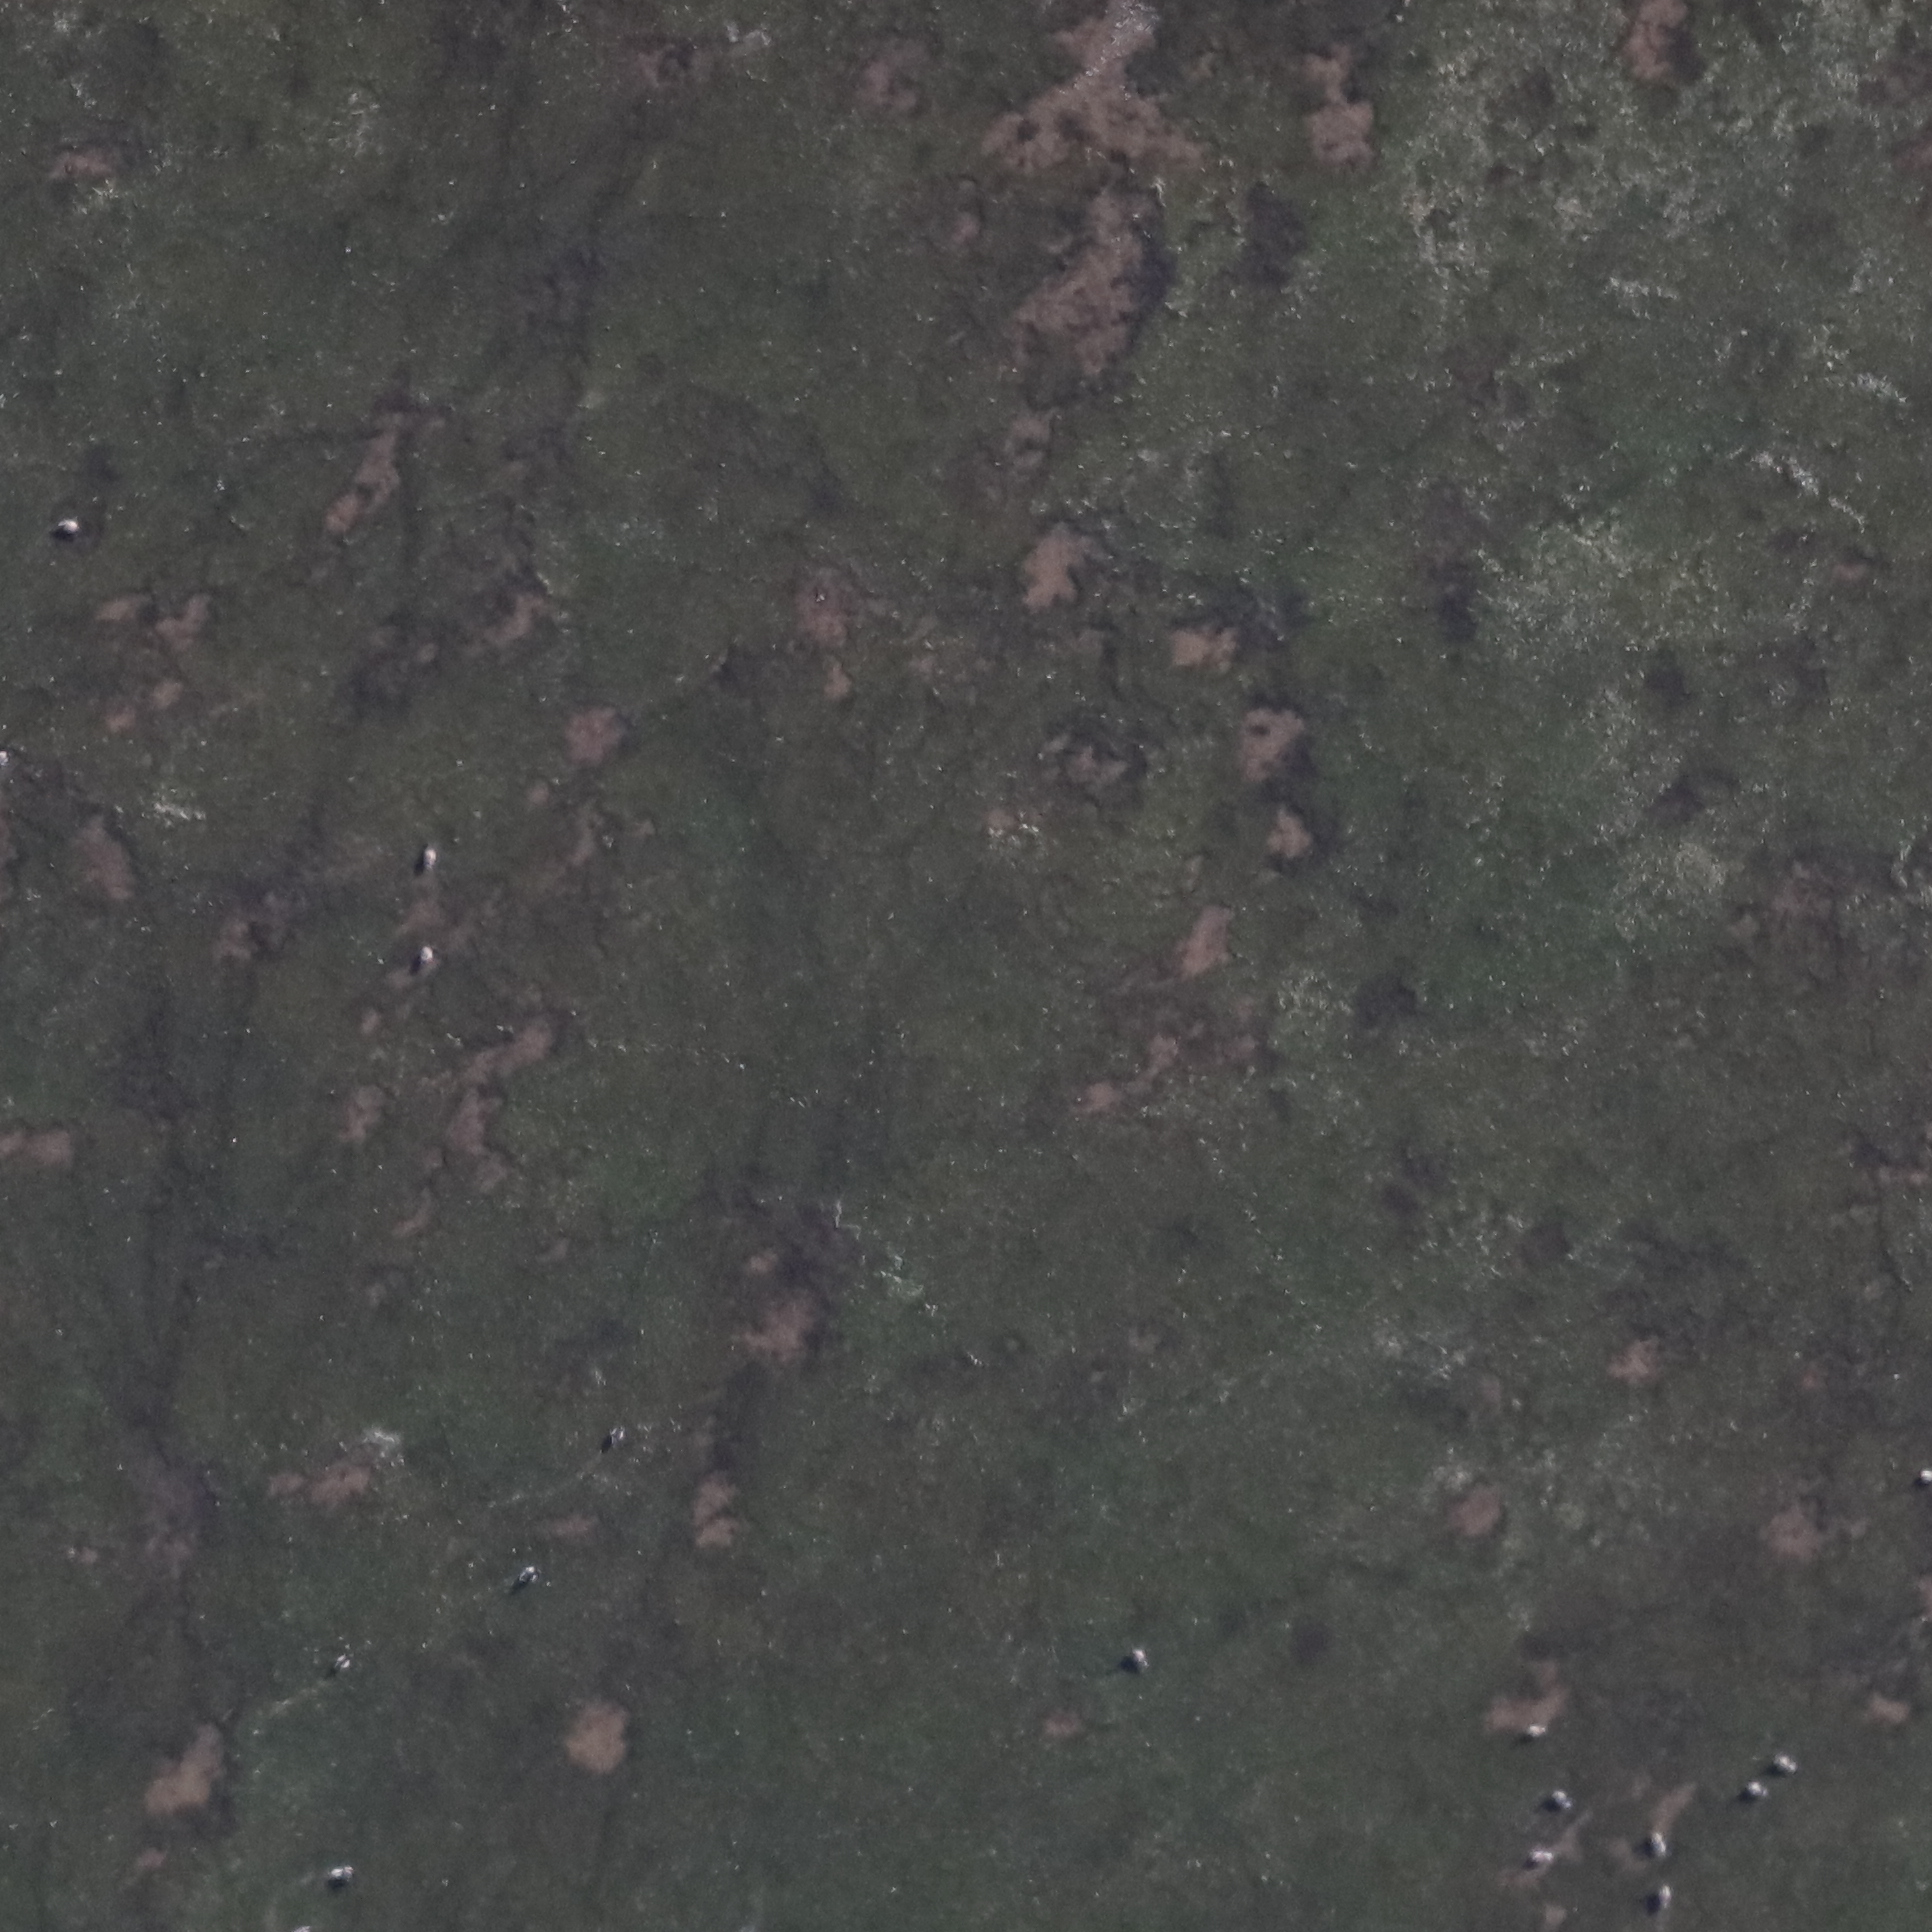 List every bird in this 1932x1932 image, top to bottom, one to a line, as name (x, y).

brant (71, 529)
brant (3, 758)
Canada goose (429, 856)
Canada goose (430, 955)
brant (616, 1432)
brant (528, 1574)
brant (1142, 1660)
brant (342, 1662)
brant (1537, 1727)
brant (1780, 1766)
brant (1759, 1788)
brant (1562, 1800)
brant (1657, 1844)
brant (1538, 1856)
brant (340, 1872)
brant (1663, 1895)